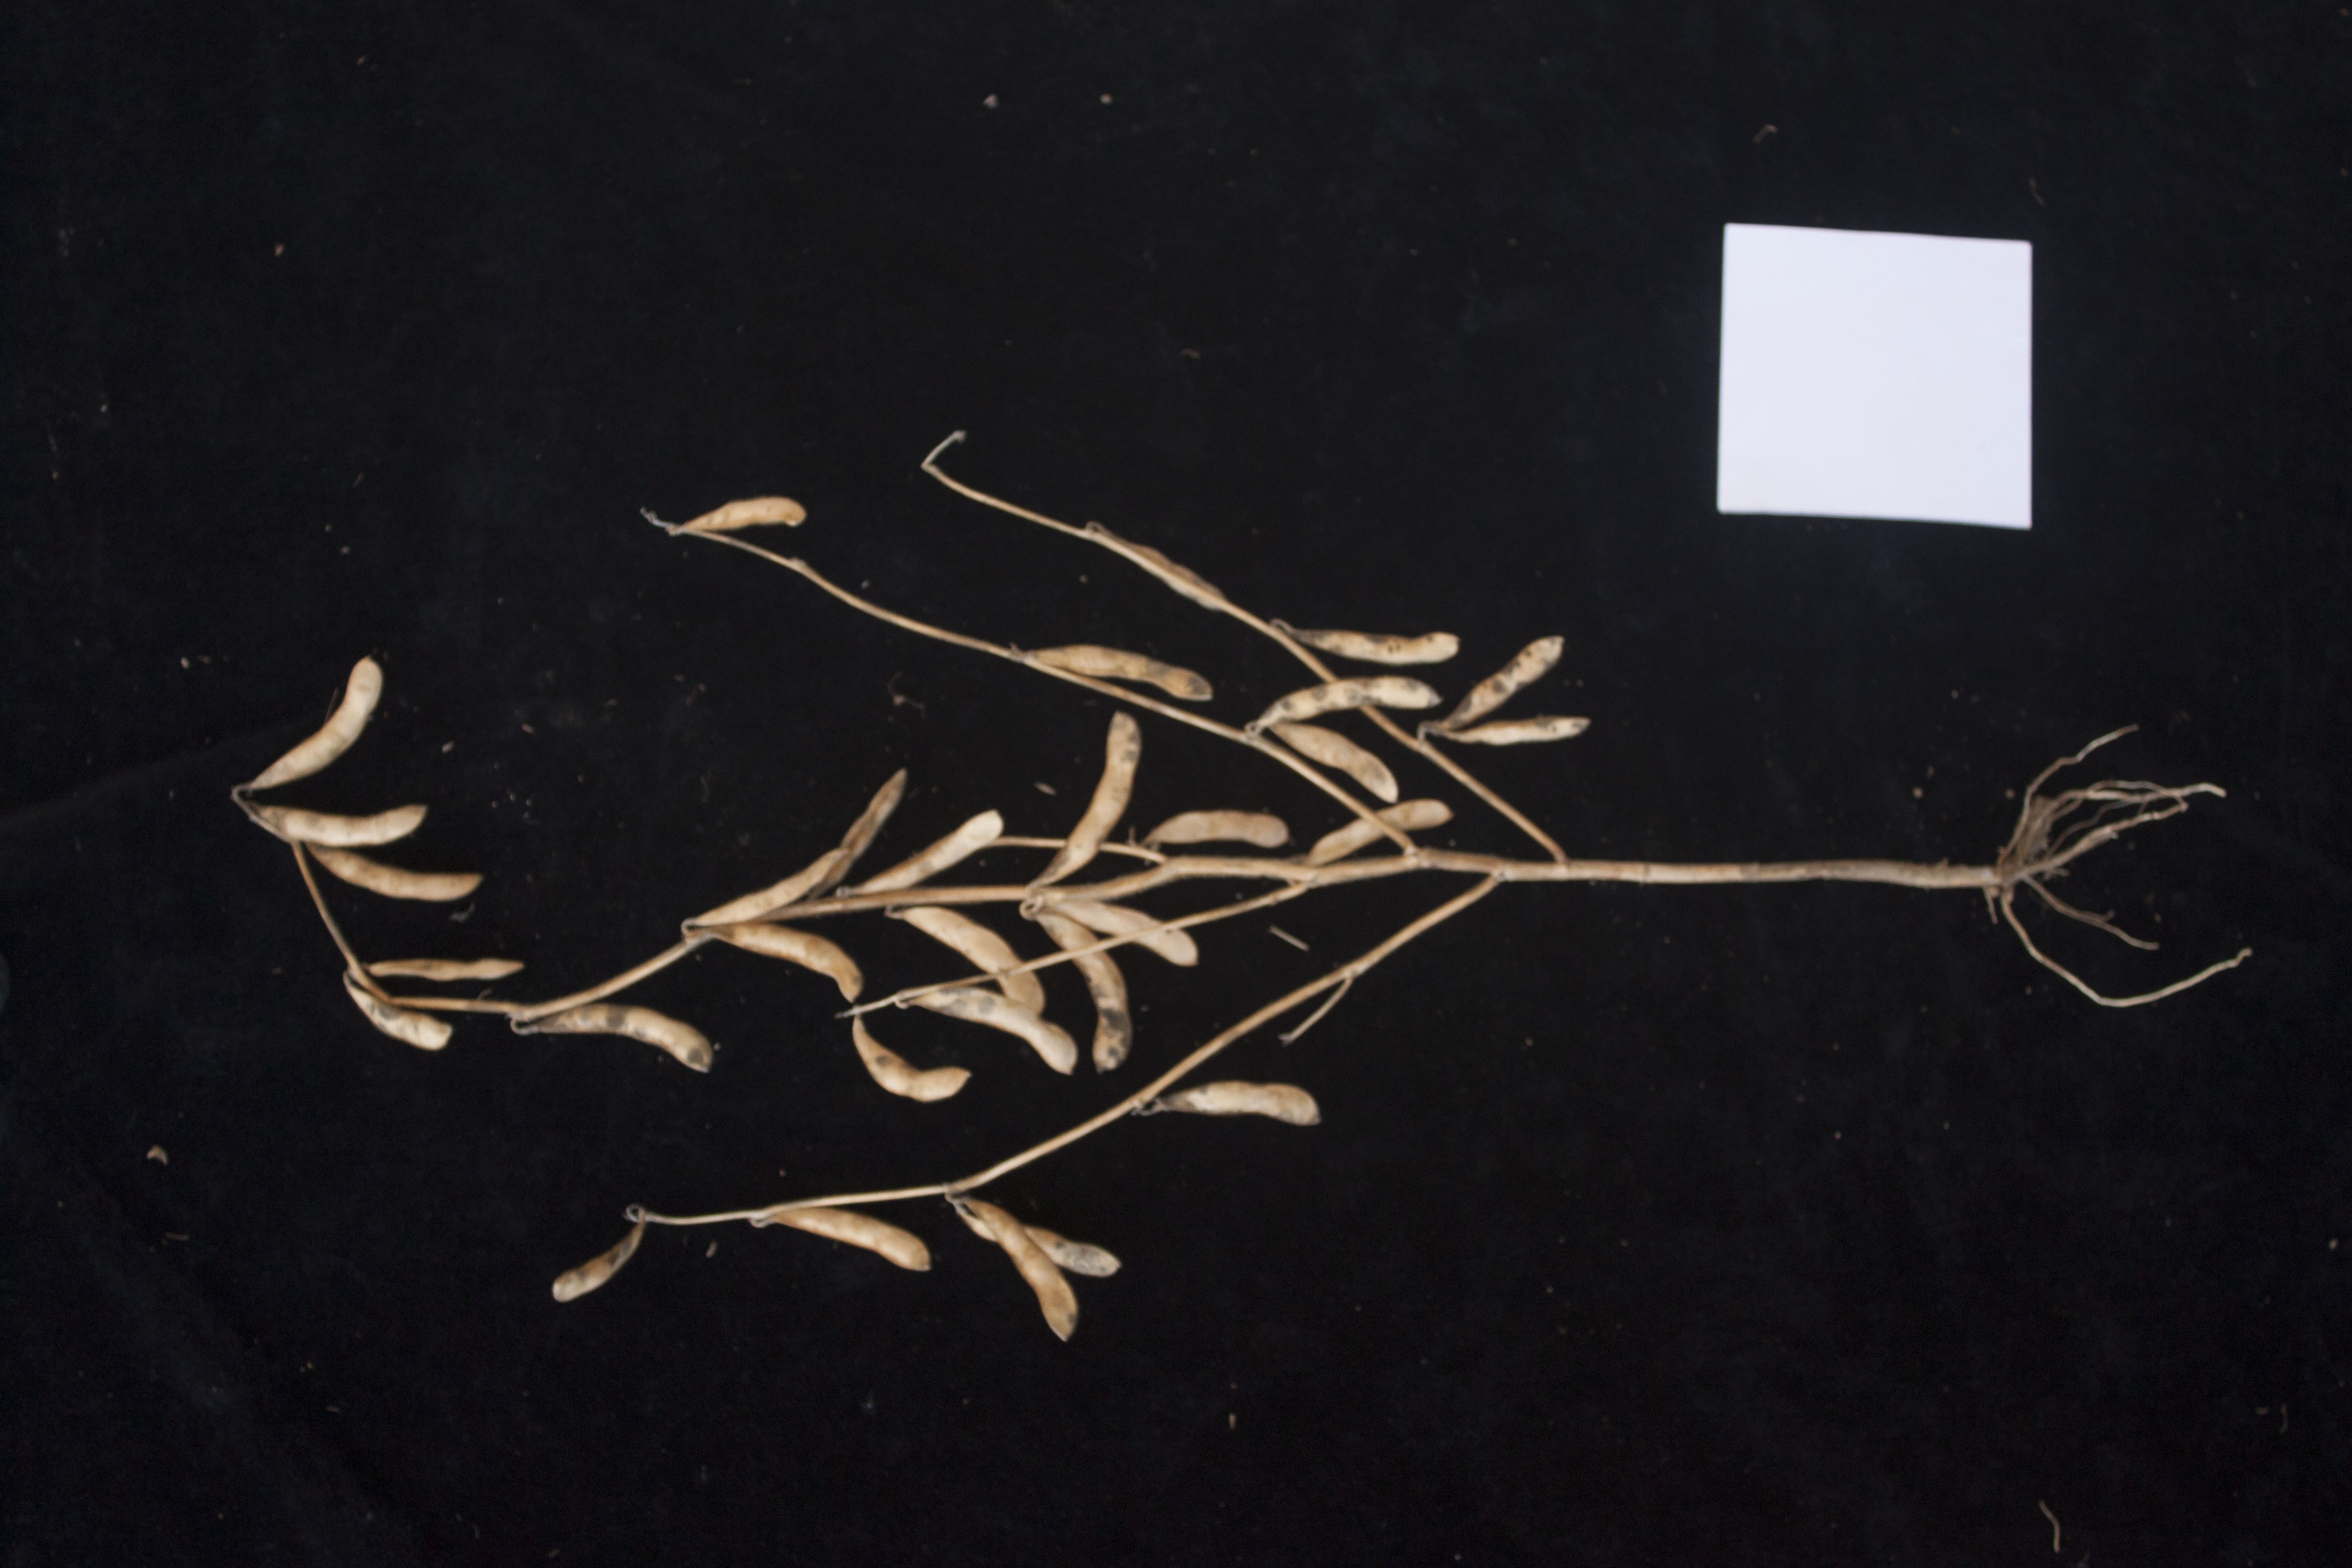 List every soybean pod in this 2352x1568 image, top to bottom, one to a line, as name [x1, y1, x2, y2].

soybean pod [674, 498, 807, 535]
soybean pod [1093, 527, 1227, 613]
soybean pod [1279, 623, 1460, 666]
soybean pod [1421, 637, 1563, 729]
soybean pod [1022, 646, 1211, 701]
soybean pod [240, 657, 381, 790]
soybean pod [1257, 677, 1442, 733]
soybean pod [1029, 713, 1141, 894]
soybean pod [1437, 718, 1590, 746]
soybean pod [1253, 720, 1398, 806]
soybean pod [810, 772, 907, 900]
soybean pod [1302, 799, 1454, 867]
soybean pod [248, 804, 425, 846]
soybean pod [844, 811, 1004, 896]
soybean pod [1144, 812, 1288, 849]
soybean pod [305, 837, 481, 902]
soybean pod [686, 850, 850, 928]
soybean pod [1042, 901, 1198, 968]
soybean pod [894, 907, 1044, 1021]
soybean pod [1032, 914, 1131, 1070]
soybean pod [687, 923, 863, 1003]
soybean pod [367, 960, 525, 983]
soybean pod [344, 975, 453, 1050]
soybean pod [908, 987, 1077, 1076]
soybean pod [518, 1005, 712, 1073]
soybean pod [853, 1014, 972, 1103]
soybean pod [1154, 1084, 1320, 1126]
soybean pod [960, 1198, 1078, 1343]
soybean pod [954, 1203, 1121, 1275]
soybean pod [756, 1207, 931, 1272]
soybean pod [552, 1210, 646, 1303]